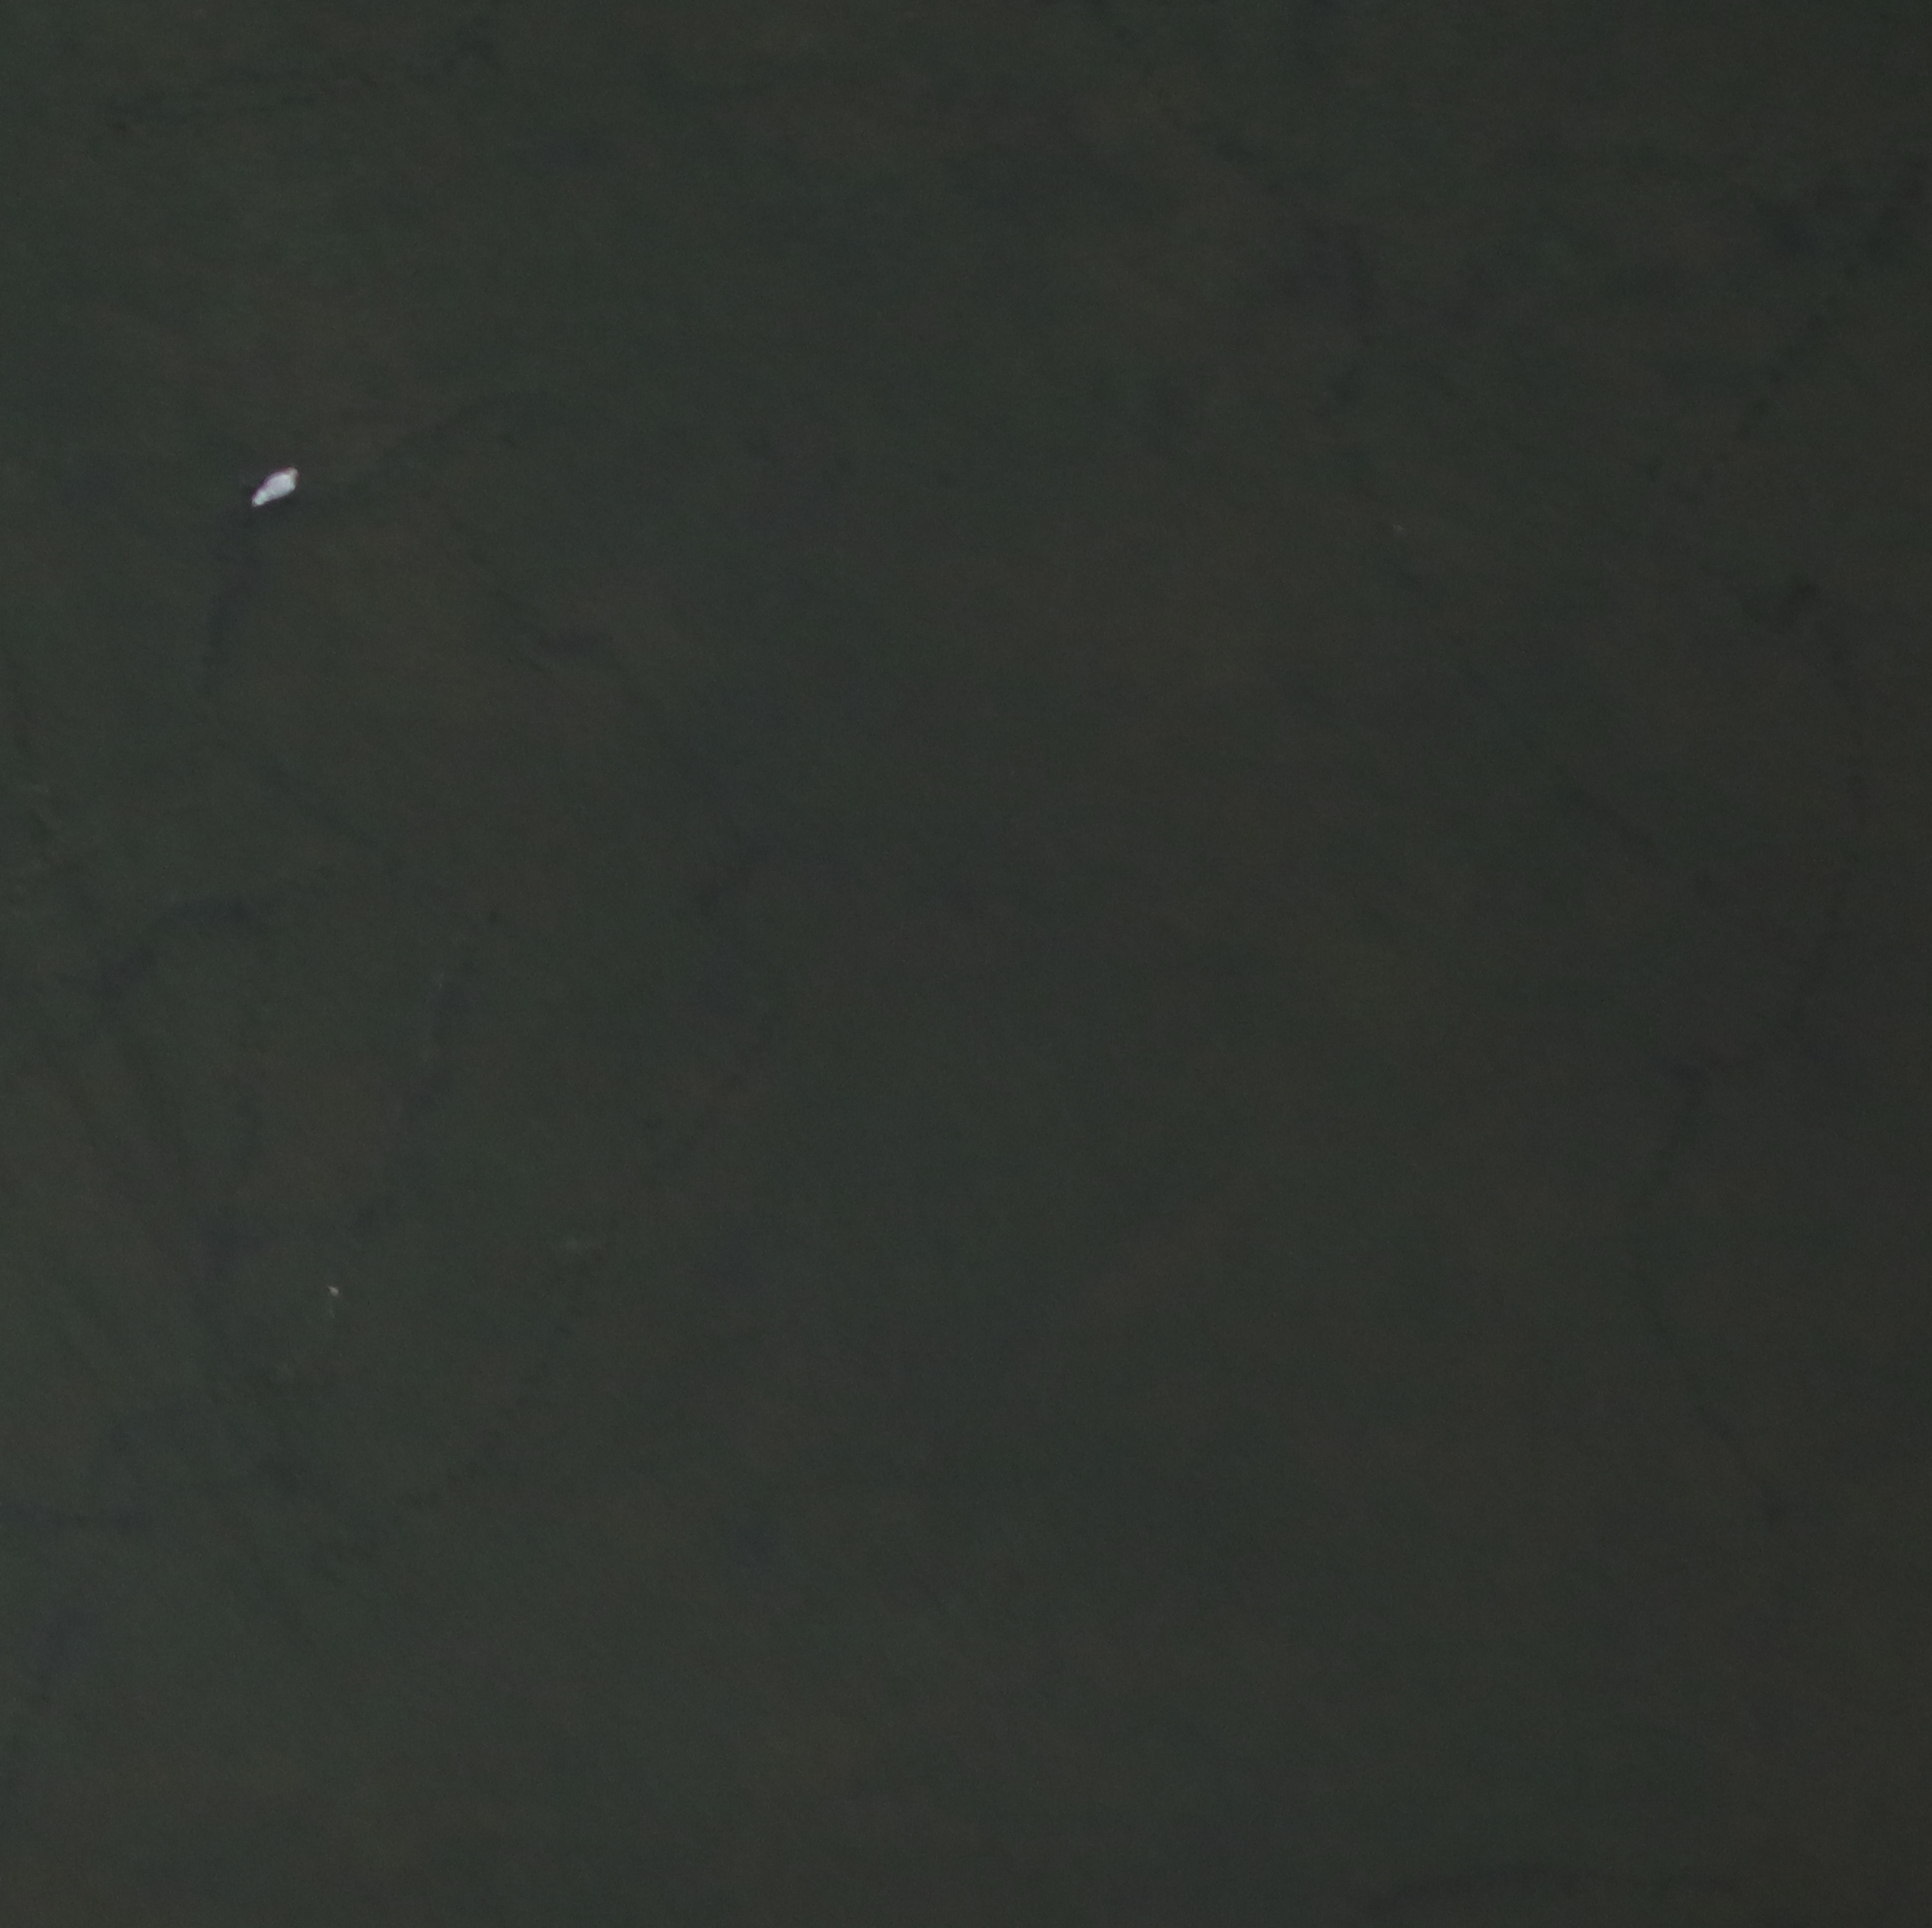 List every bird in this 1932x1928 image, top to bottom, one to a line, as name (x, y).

gull (276, 489)